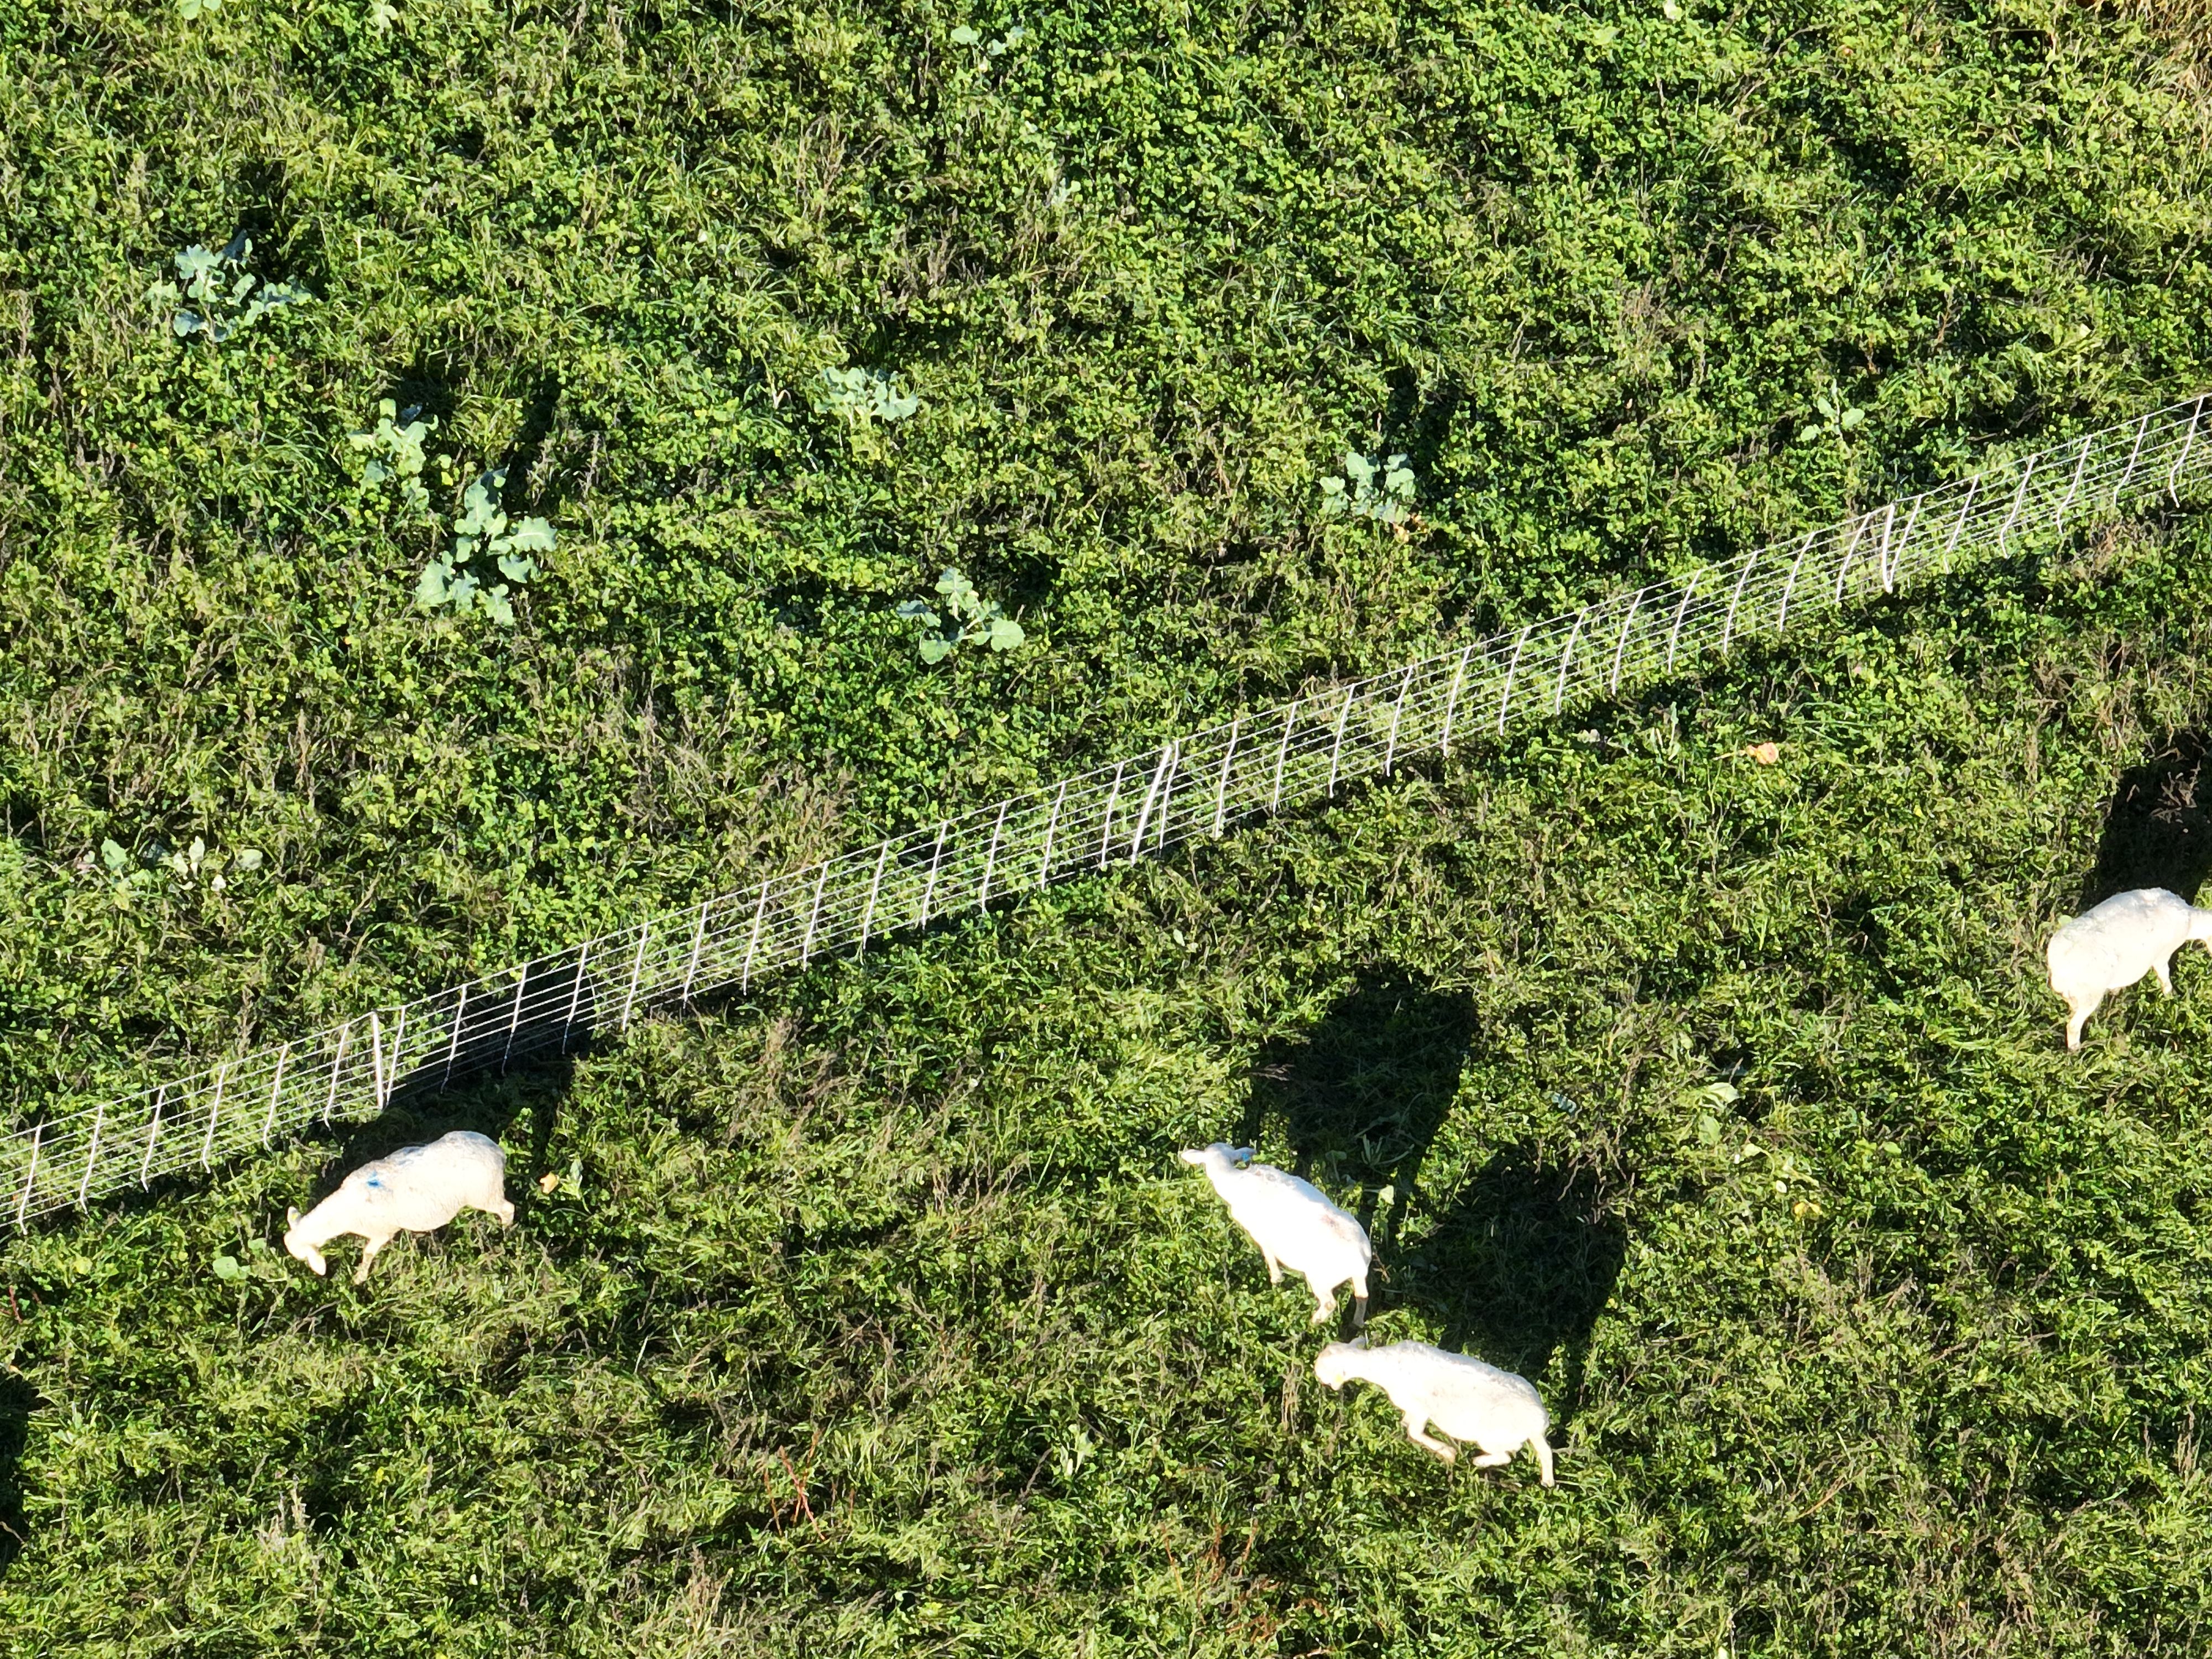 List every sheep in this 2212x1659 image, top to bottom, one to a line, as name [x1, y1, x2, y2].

sheep [2044, 888, 2211, 1053]
sheep [281, 1131, 518, 1280]
sheep [1179, 1139, 1375, 1319]
sheep [1312, 1337, 1554, 1474]